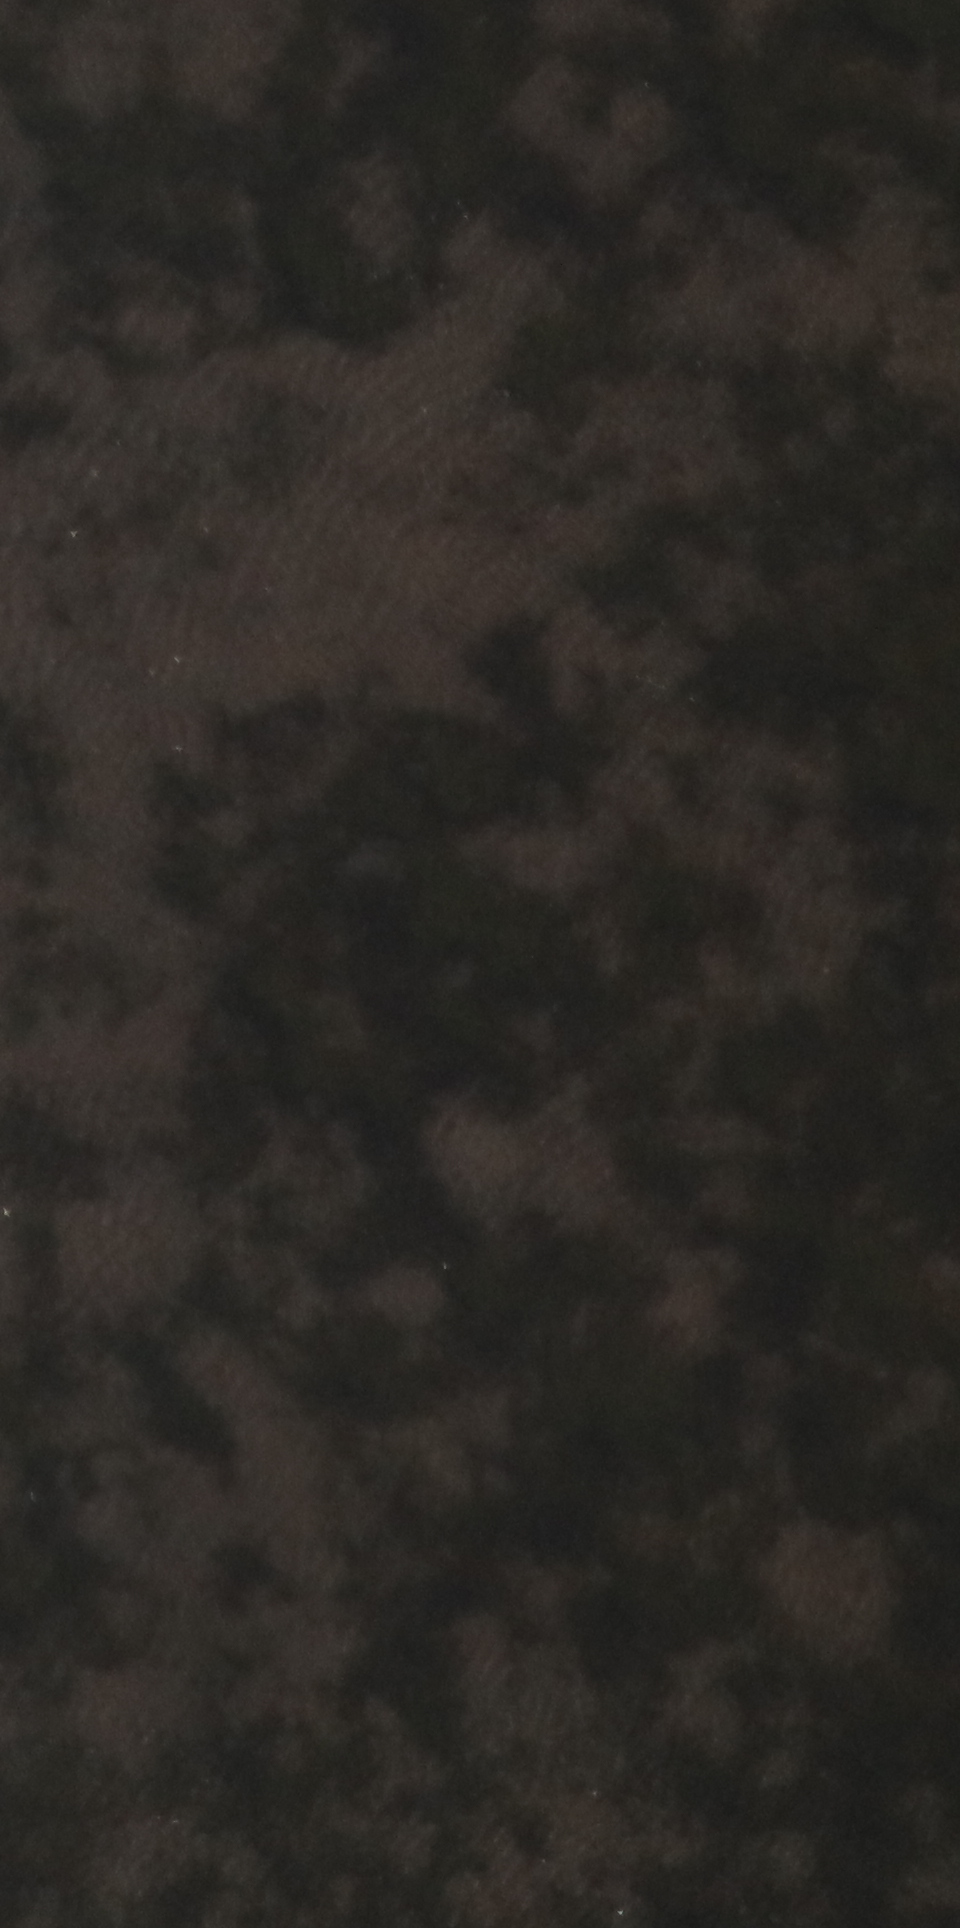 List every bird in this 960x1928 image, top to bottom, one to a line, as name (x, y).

None